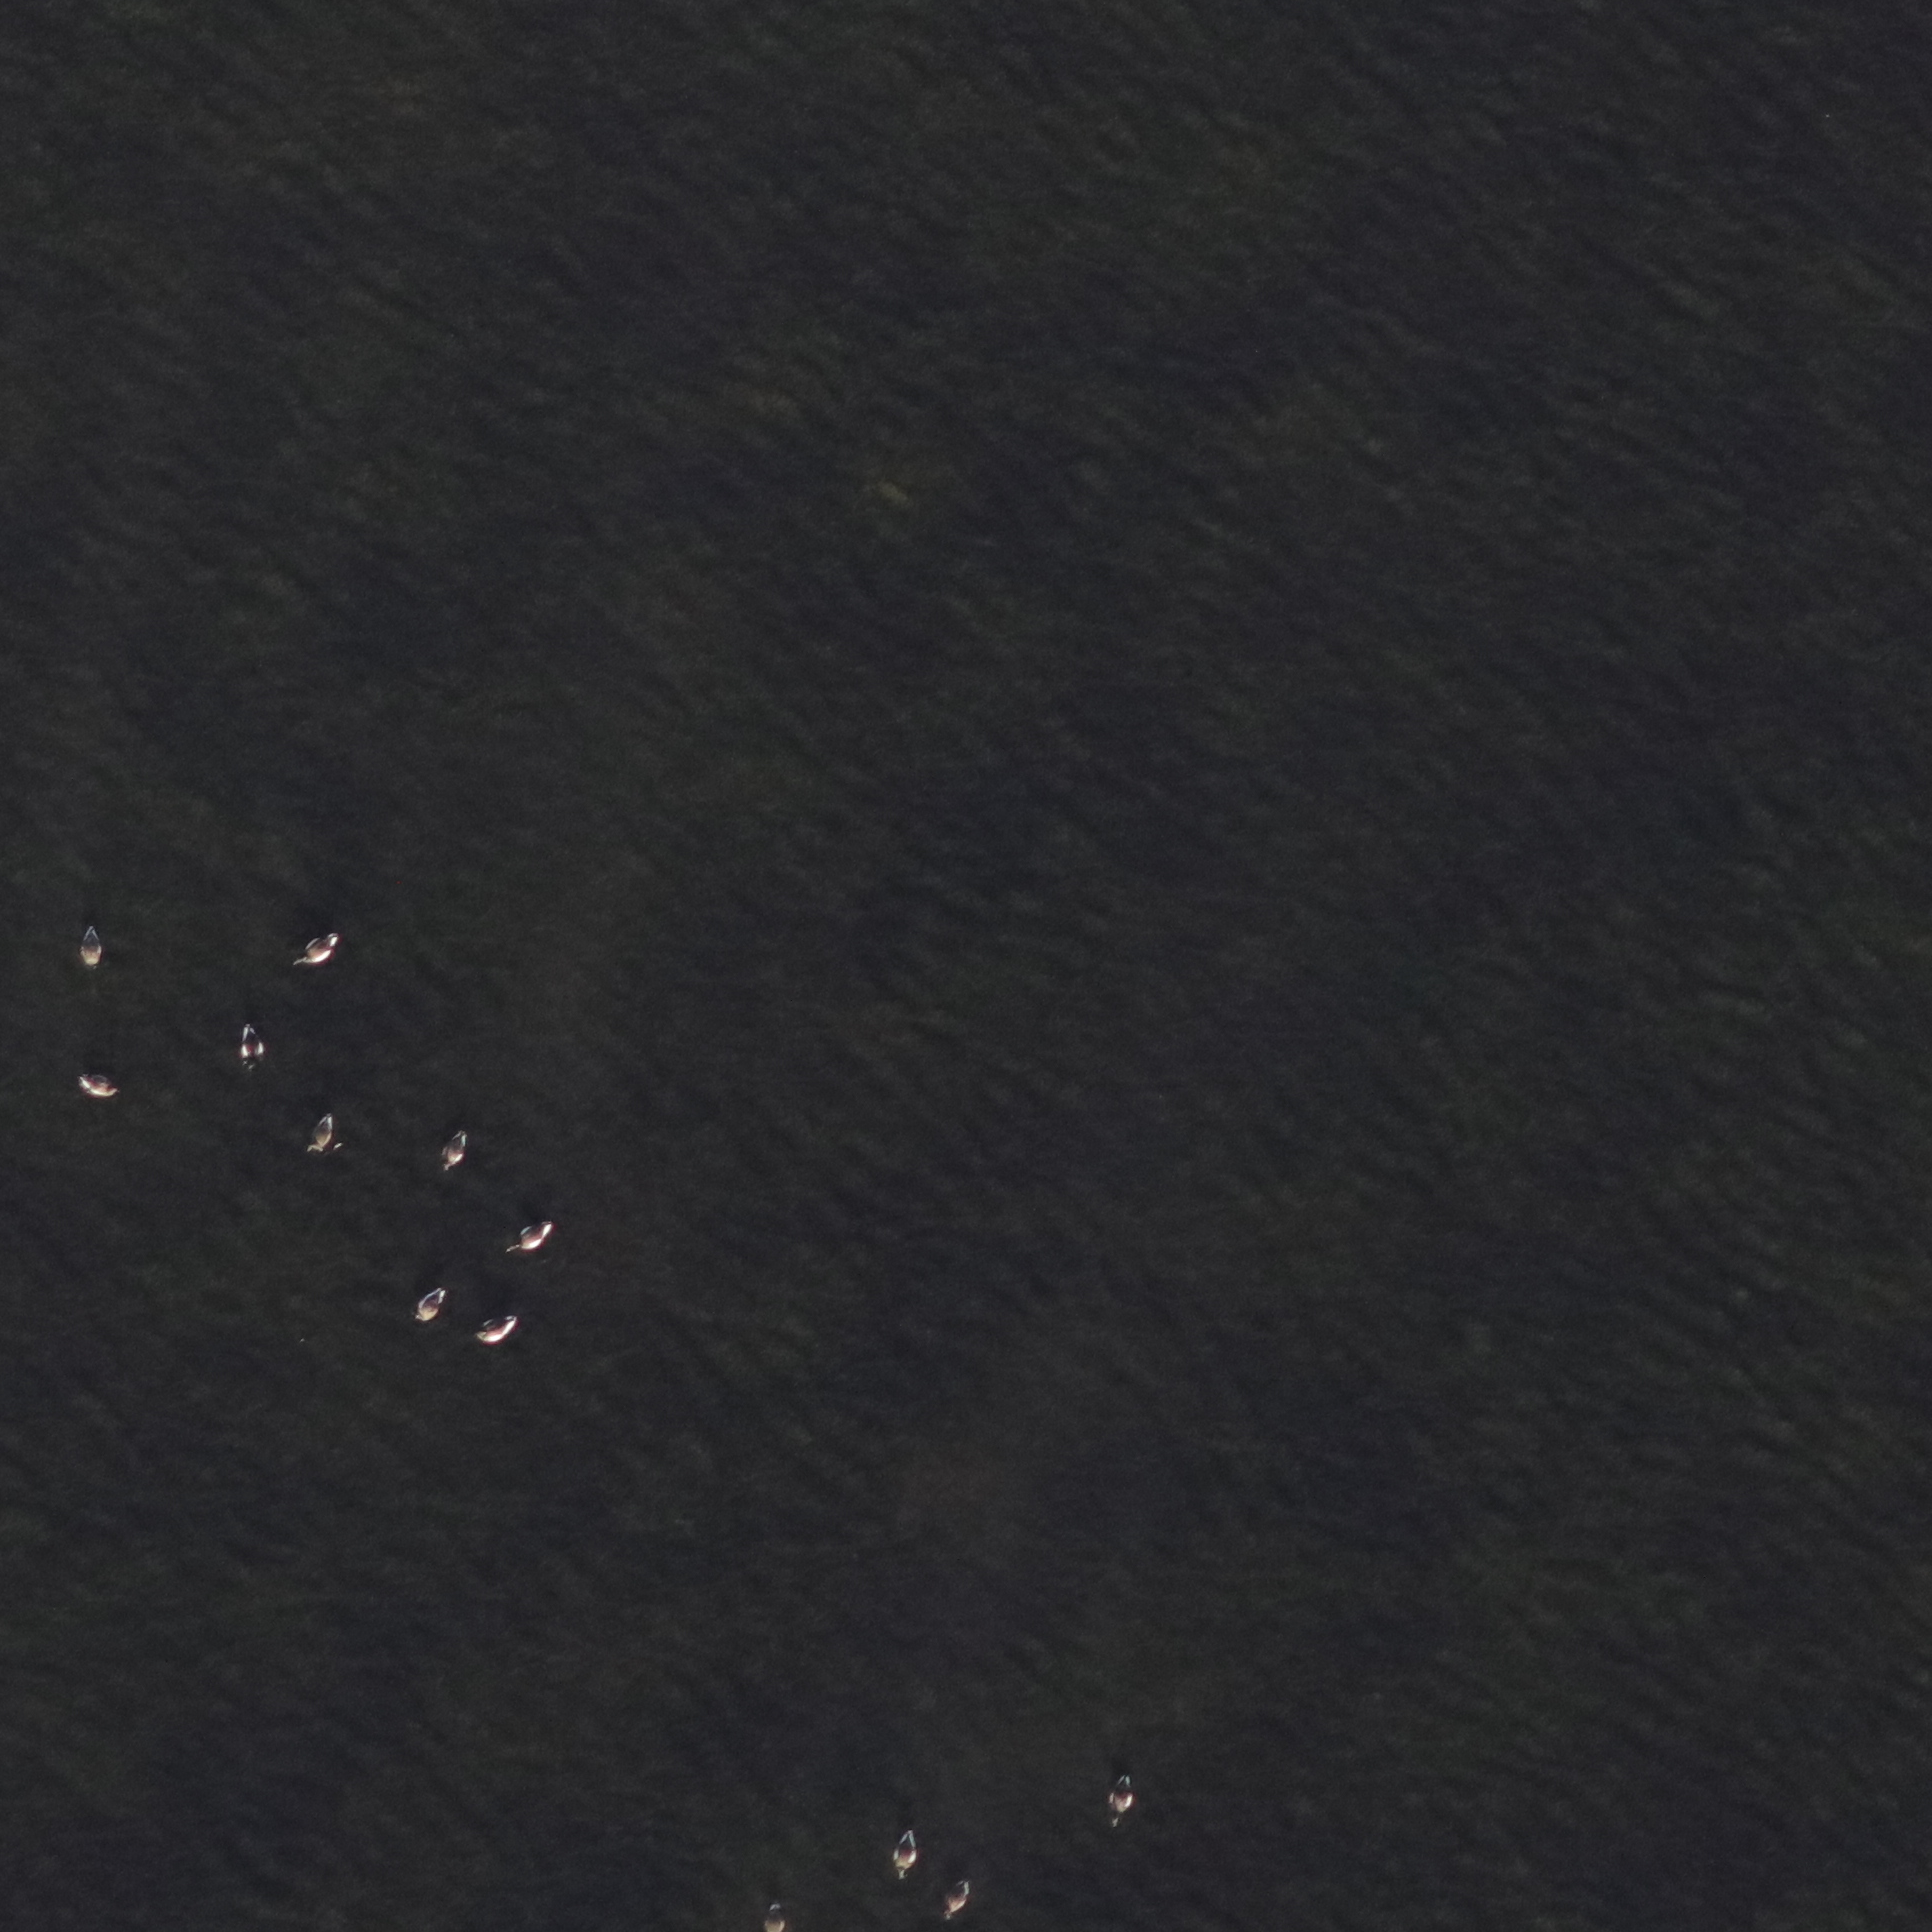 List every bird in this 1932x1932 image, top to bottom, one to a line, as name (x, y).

brant (92, 948)
brant (319, 950)
brant (253, 1047)
brant (99, 1083)
brant (321, 1134)
brant (454, 1151)
brant (531, 1237)
brant (431, 1305)
brant (497, 1329)
brant (1121, 1797)
brant (906, 1851)
brant (955, 1898)
brant (775, 1923)